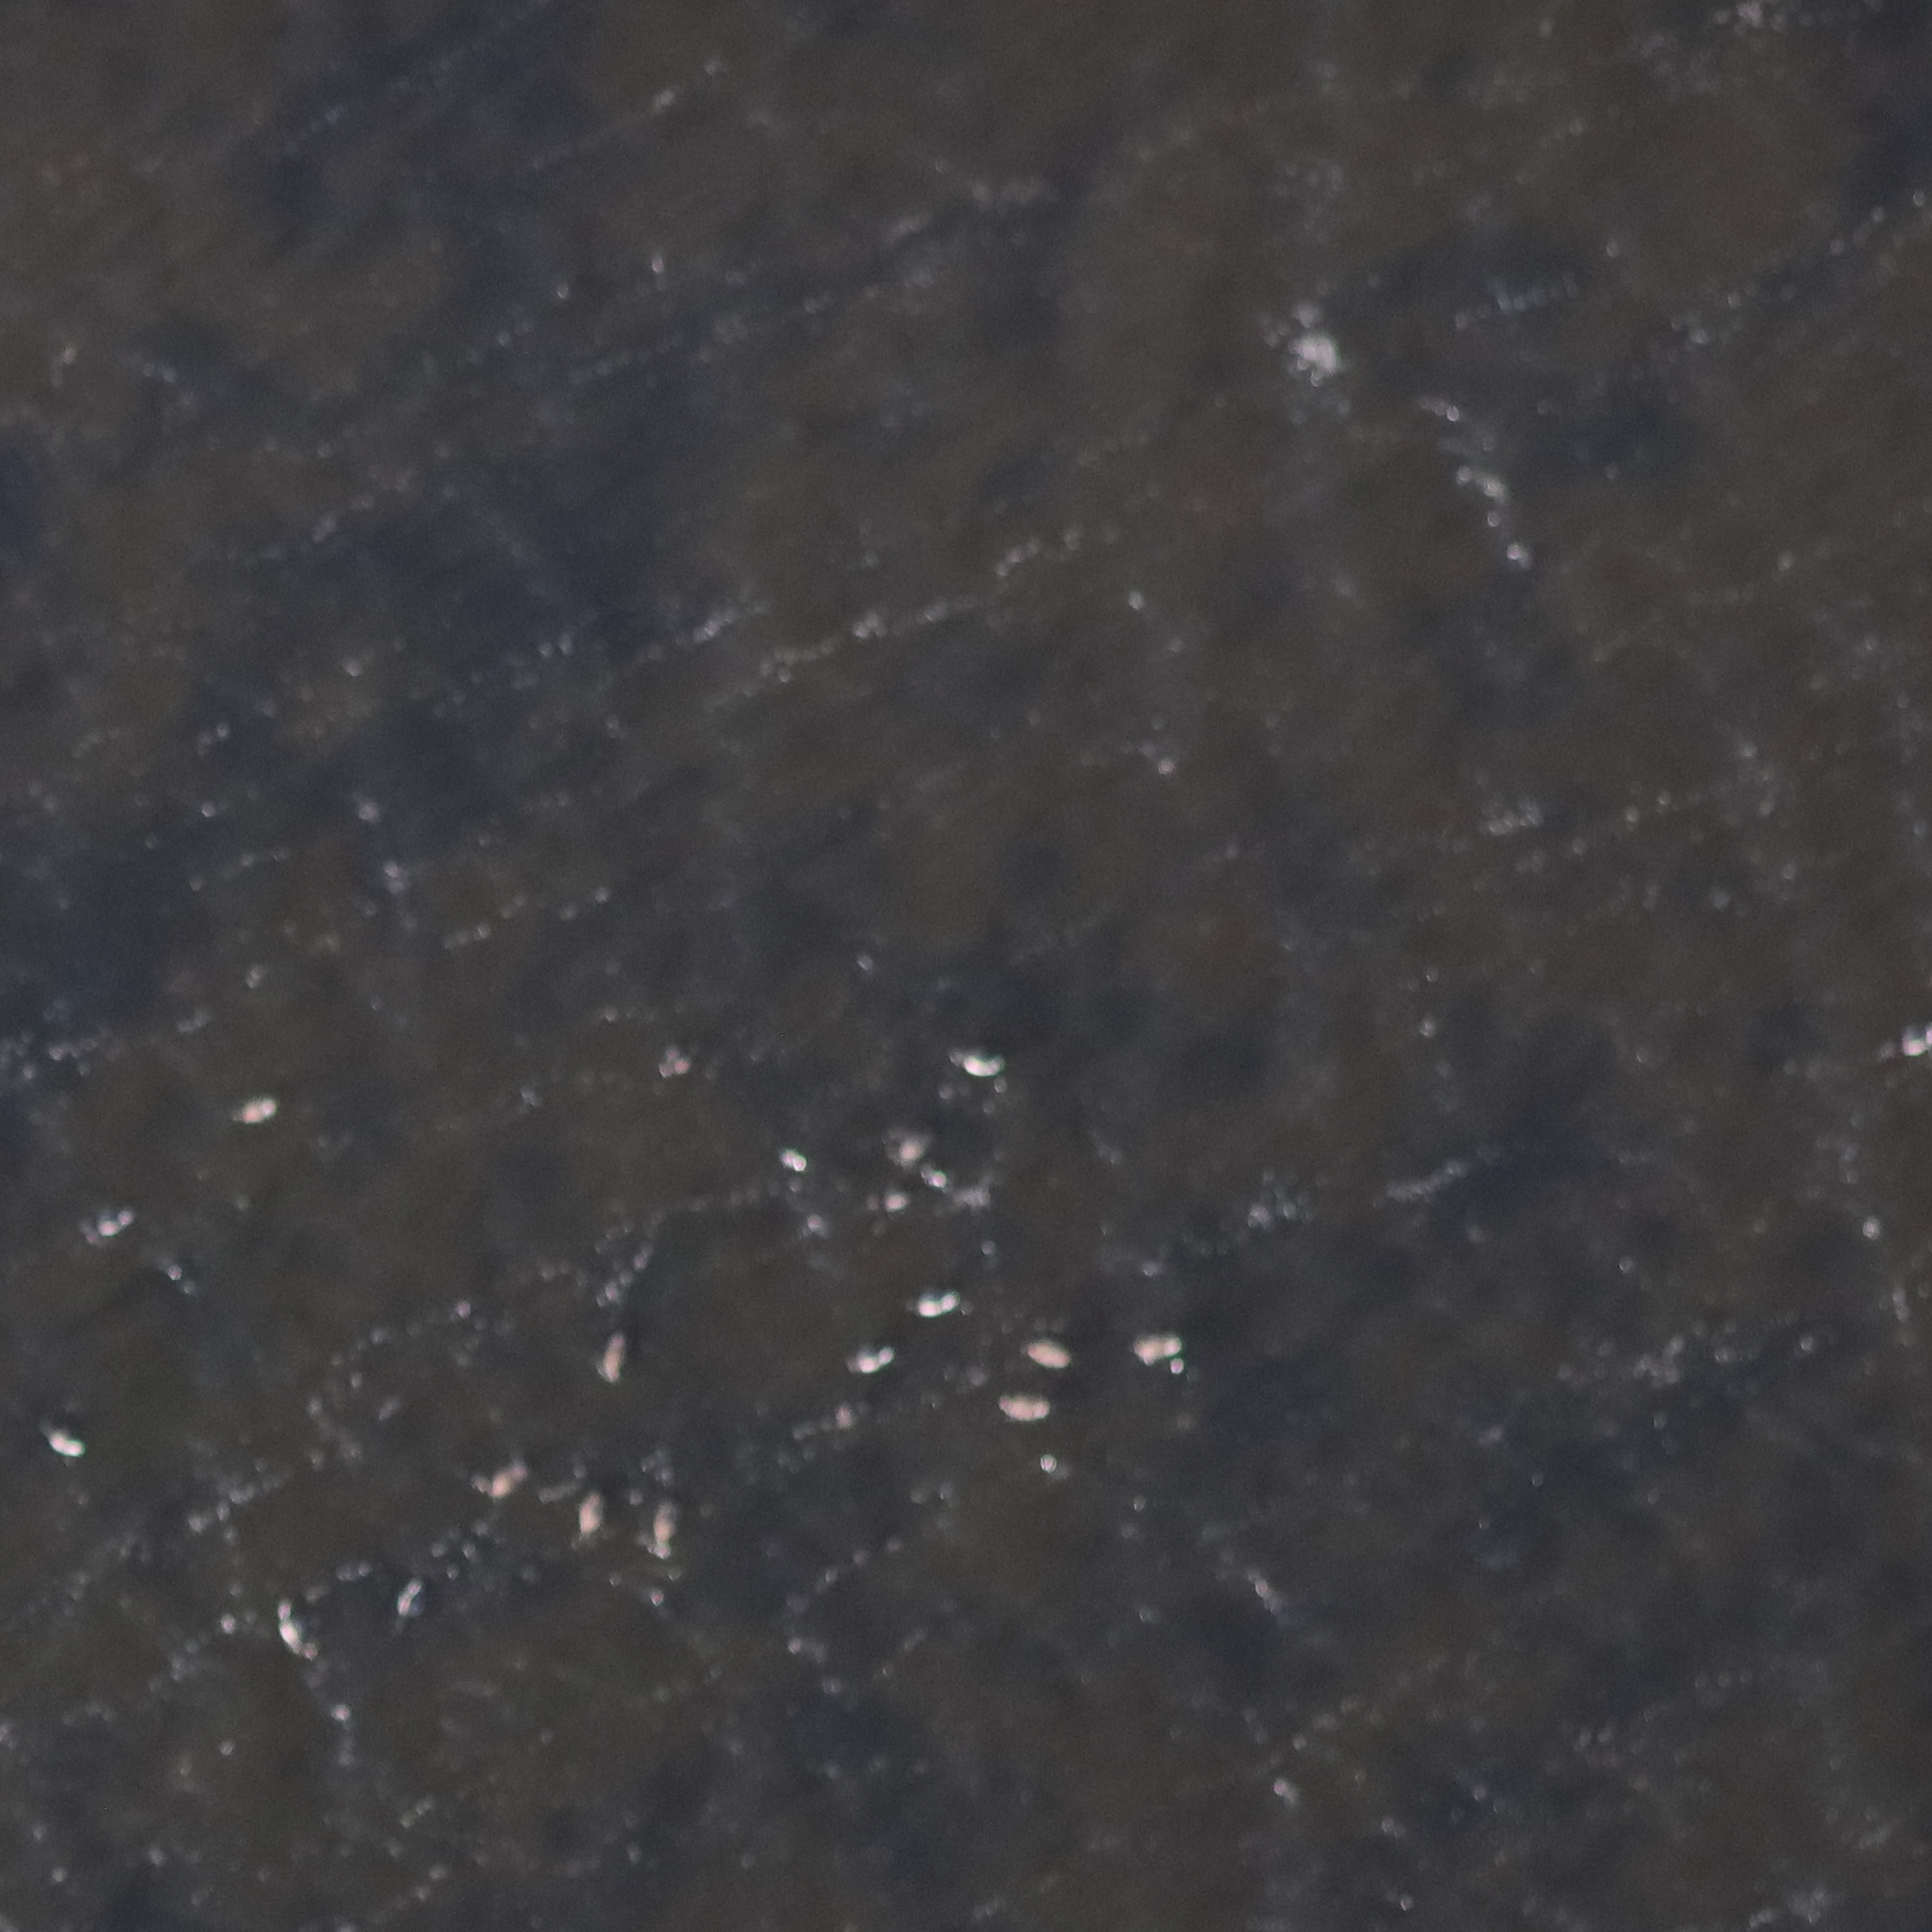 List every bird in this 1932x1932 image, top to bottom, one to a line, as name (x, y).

other bird (1909, 1038)
brant (677, 1061)
brant (981, 1062)
other bird (261, 1111)
brant (111, 1220)
brant (936, 1305)
other bird (1156, 1347)
other bird (618, 1349)
other bird (1046, 1358)
brant (874, 1363)
other bird (1022, 1405)
brant (71, 1439)
other bird (510, 1480)
other bird (596, 1515)
other bird (672, 1526)
brant (415, 1597)
brant (293, 1629)